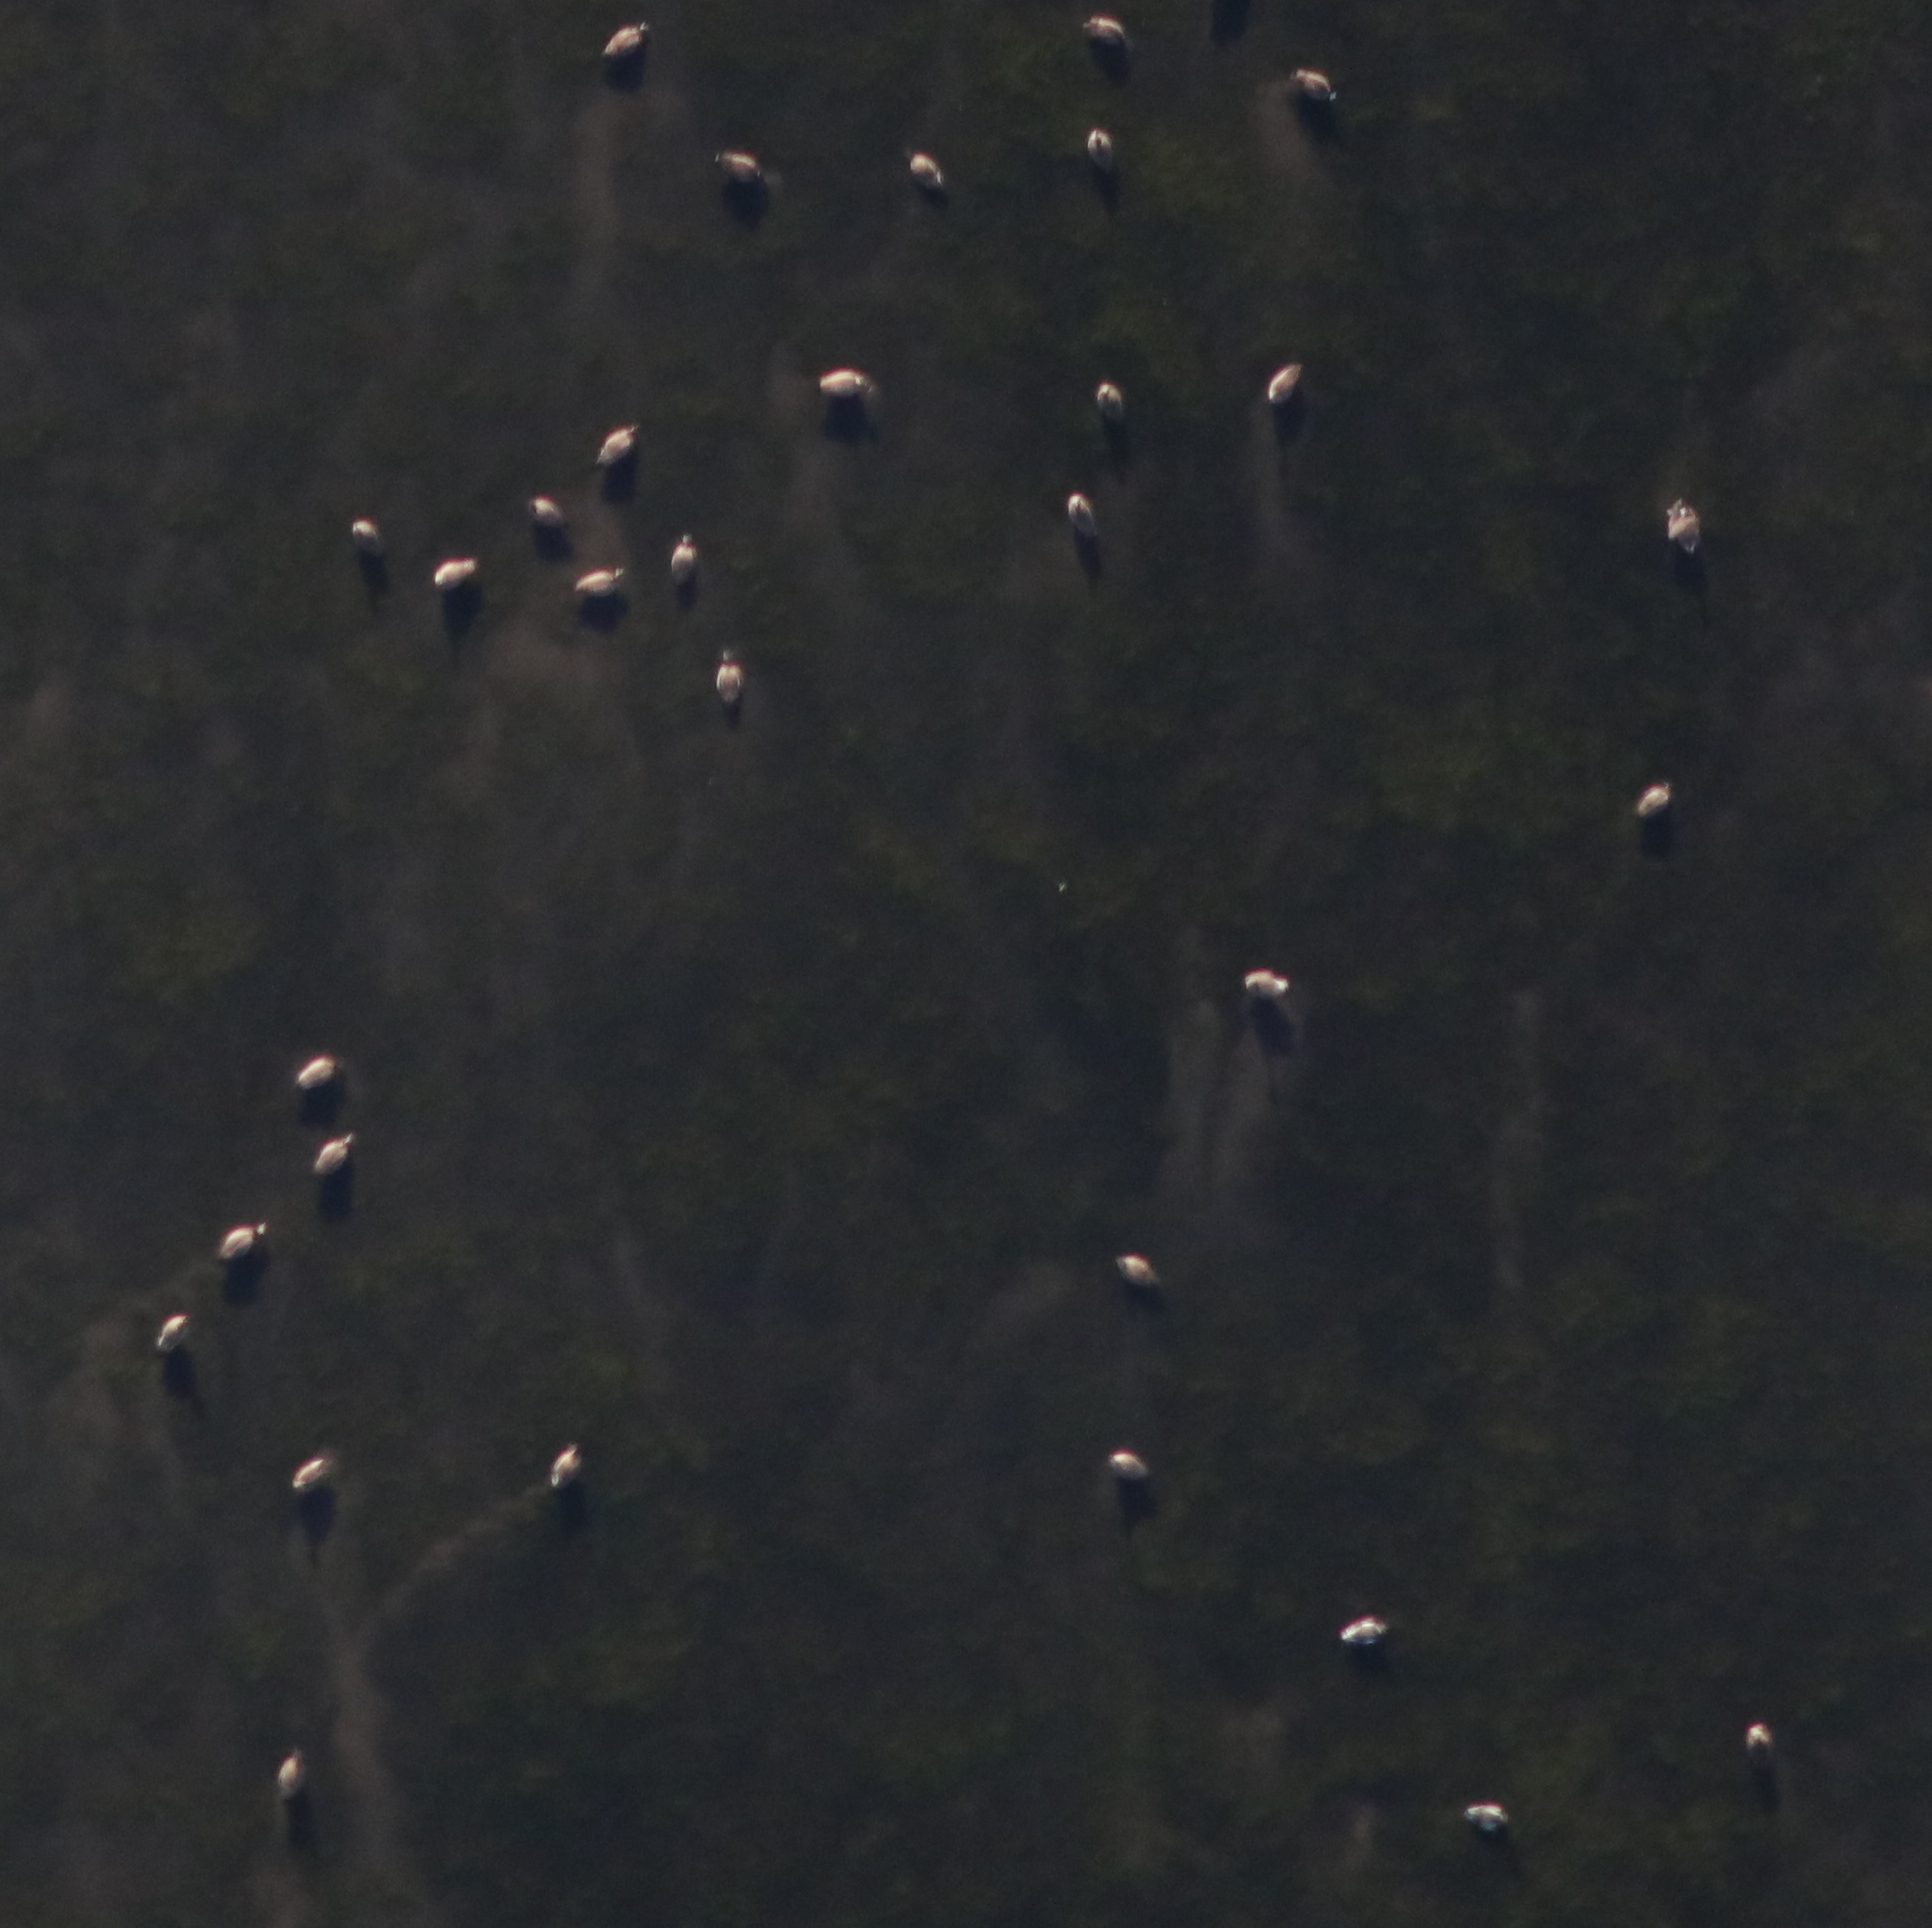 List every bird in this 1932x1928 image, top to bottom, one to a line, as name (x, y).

Canada goose (1107, 32)
Canada goose (626, 42)
Canada goose (1313, 84)
Canada goose (1104, 151)
Canada goose (742, 168)
Canada goose (925, 168)
Canada goose (1285, 387)
Canada goose (843, 388)
Canada goose (1105, 396)
Canada goose (616, 448)
Canada goose (546, 513)
Canada goose (1085, 514)
brant (1682, 521)
Canada goose (364, 533)
Canada goose (685, 559)
Canada goose (455, 574)
Canada goose (598, 585)
Canada goose (730, 680)
brant (1651, 795)
Canada goose (1265, 980)
Canada goose (316, 1073)
Canada goose (333, 1154)
Canada goose (241, 1243)
Canada goose (1137, 1276)
Canada goose (170, 1334)
Canada goose (568, 1467)
Canada goose (1129, 1470)
Canada goose (313, 1474)
brant (1371, 1631)
brant (1760, 1748)
Canada goose (289, 1776)
brant (1487, 1818)